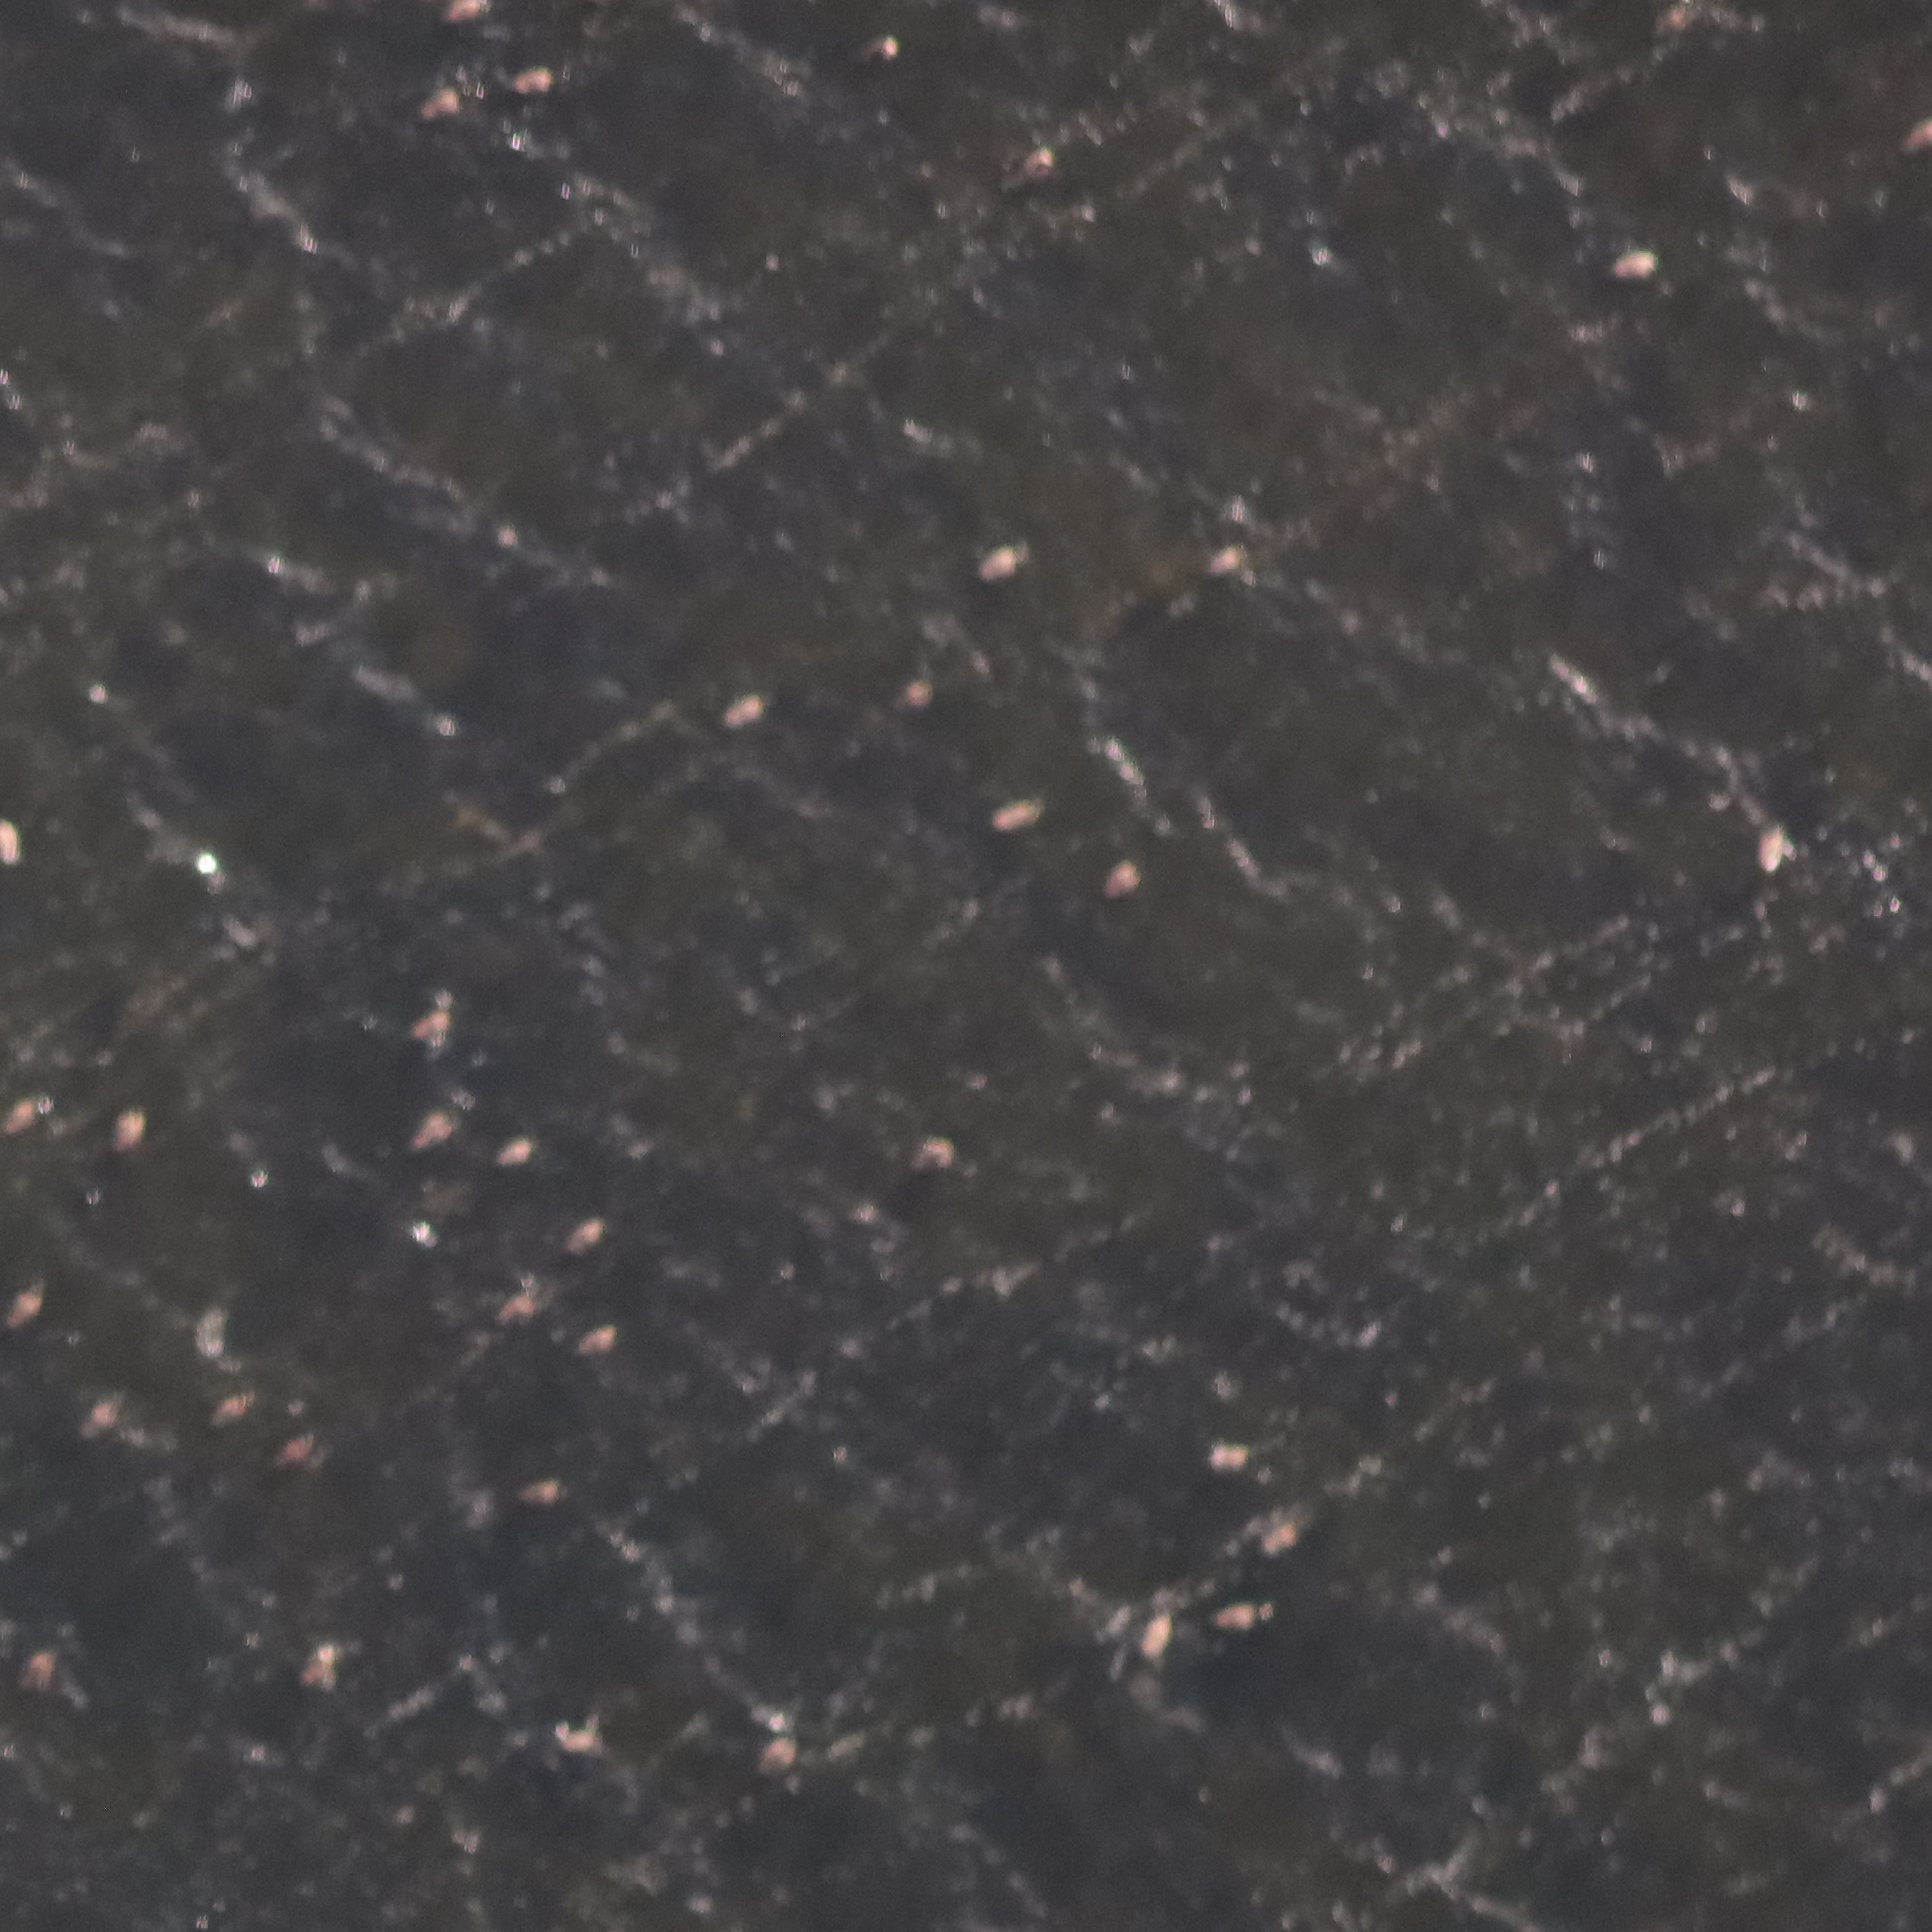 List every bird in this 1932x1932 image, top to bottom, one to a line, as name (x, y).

Canada goose (465, 8)
Canada goose (882, 50)
Canada goose (536, 81)
Canada goose (442, 107)
Canada goose (1920, 141)
Canada goose (1031, 171)
Canada goose (1643, 267)
Canada goose (1226, 561)
Canada goose (997, 564)
Canada goose (918, 693)
Canada goose (745, 711)
Canada goose (1019, 813)
Canada goose (1, 841)
Canada goose (1770, 847)
Canada goose (1121, 881)
Canada goose (431, 1023)
Canada goose (22, 1114)
Canada goose (429, 1127)
Canada goose (125, 1130)
Canada goose (522, 1156)
Canada goose (937, 1157)
Canada goose (580, 1240)
Canada goose (512, 1308)
Canada goose (27, 1311)
Canada goose (602, 1337)
Canada goose (234, 1413)
Canada goose (93, 1421)
Canada goose (290, 1448)
Canada goose (1225, 1460)
Canada goose (536, 1494)
Canada goose (1280, 1534)
Canada goose (1238, 1613)
Canada goose (1158, 1634)
Canada goose (38, 1670)
Canada goose (316, 1670)
Canada goose (580, 1744)
Canada goose (775, 1762)